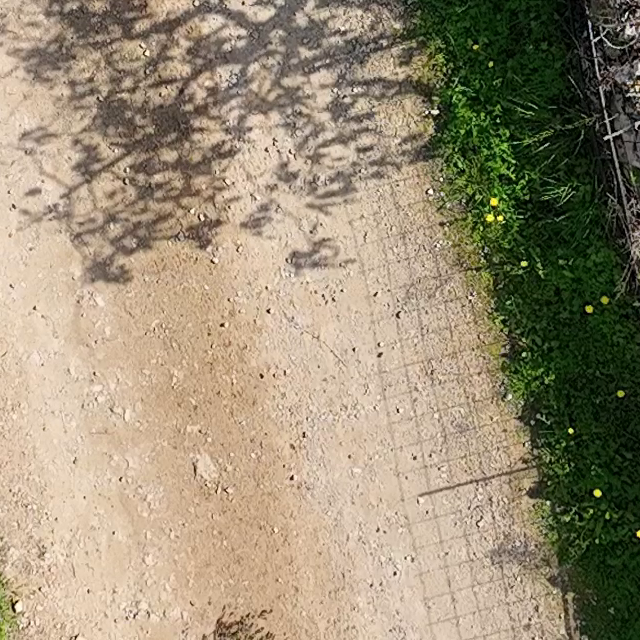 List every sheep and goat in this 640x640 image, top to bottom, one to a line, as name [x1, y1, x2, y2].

None